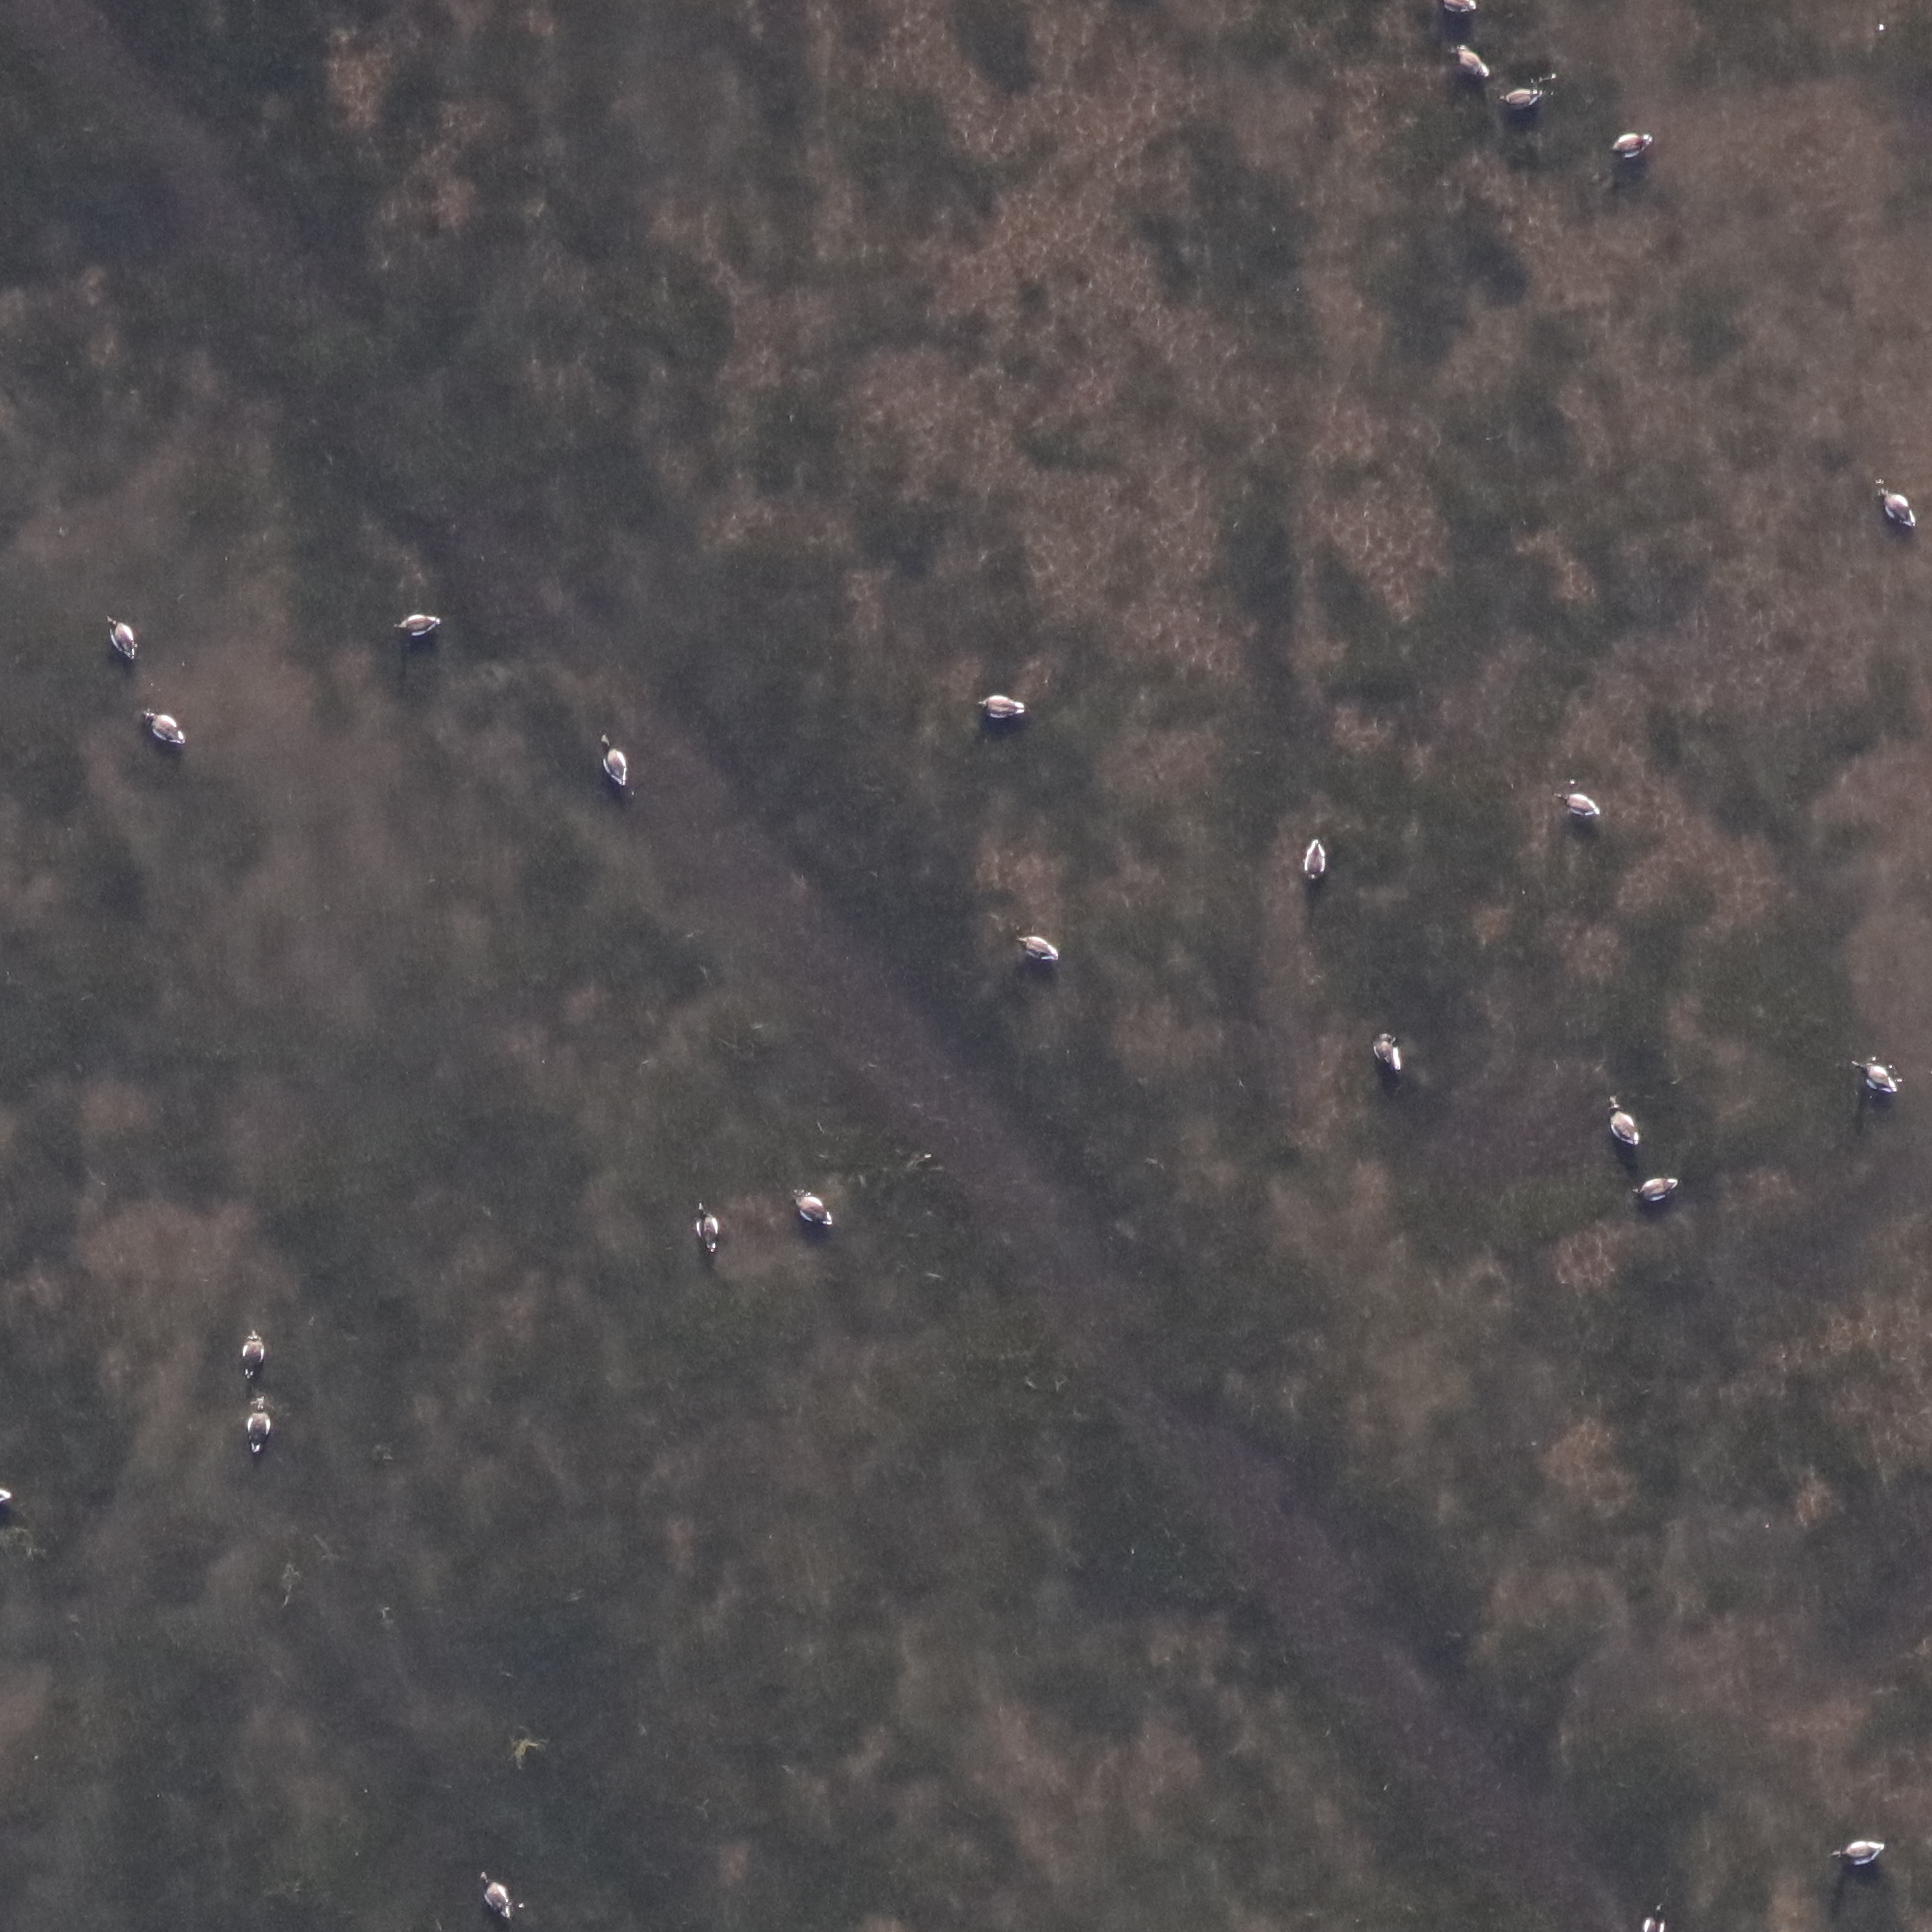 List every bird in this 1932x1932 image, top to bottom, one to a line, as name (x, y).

brant (1456, 6)
brant (1468, 62)
brant (1523, 98)
brant (1630, 145)
brant (1897, 507)
brant (418, 626)
brant (123, 639)
brant (1001, 708)
brant (163, 729)
brant (613, 763)
brant (1578, 803)
brant (1315, 861)
brant (1035, 948)
brant (1388, 1053)
brant (1879, 1076)
brant (1623, 1126)
brant (1655, 1189)
brant (811, 1207)
brant (706, 1228)
brant (252, 1350)
brant (257, 1424)
brant (1861, 1852)
brant (495, 1895)
brant (1652, 1930)